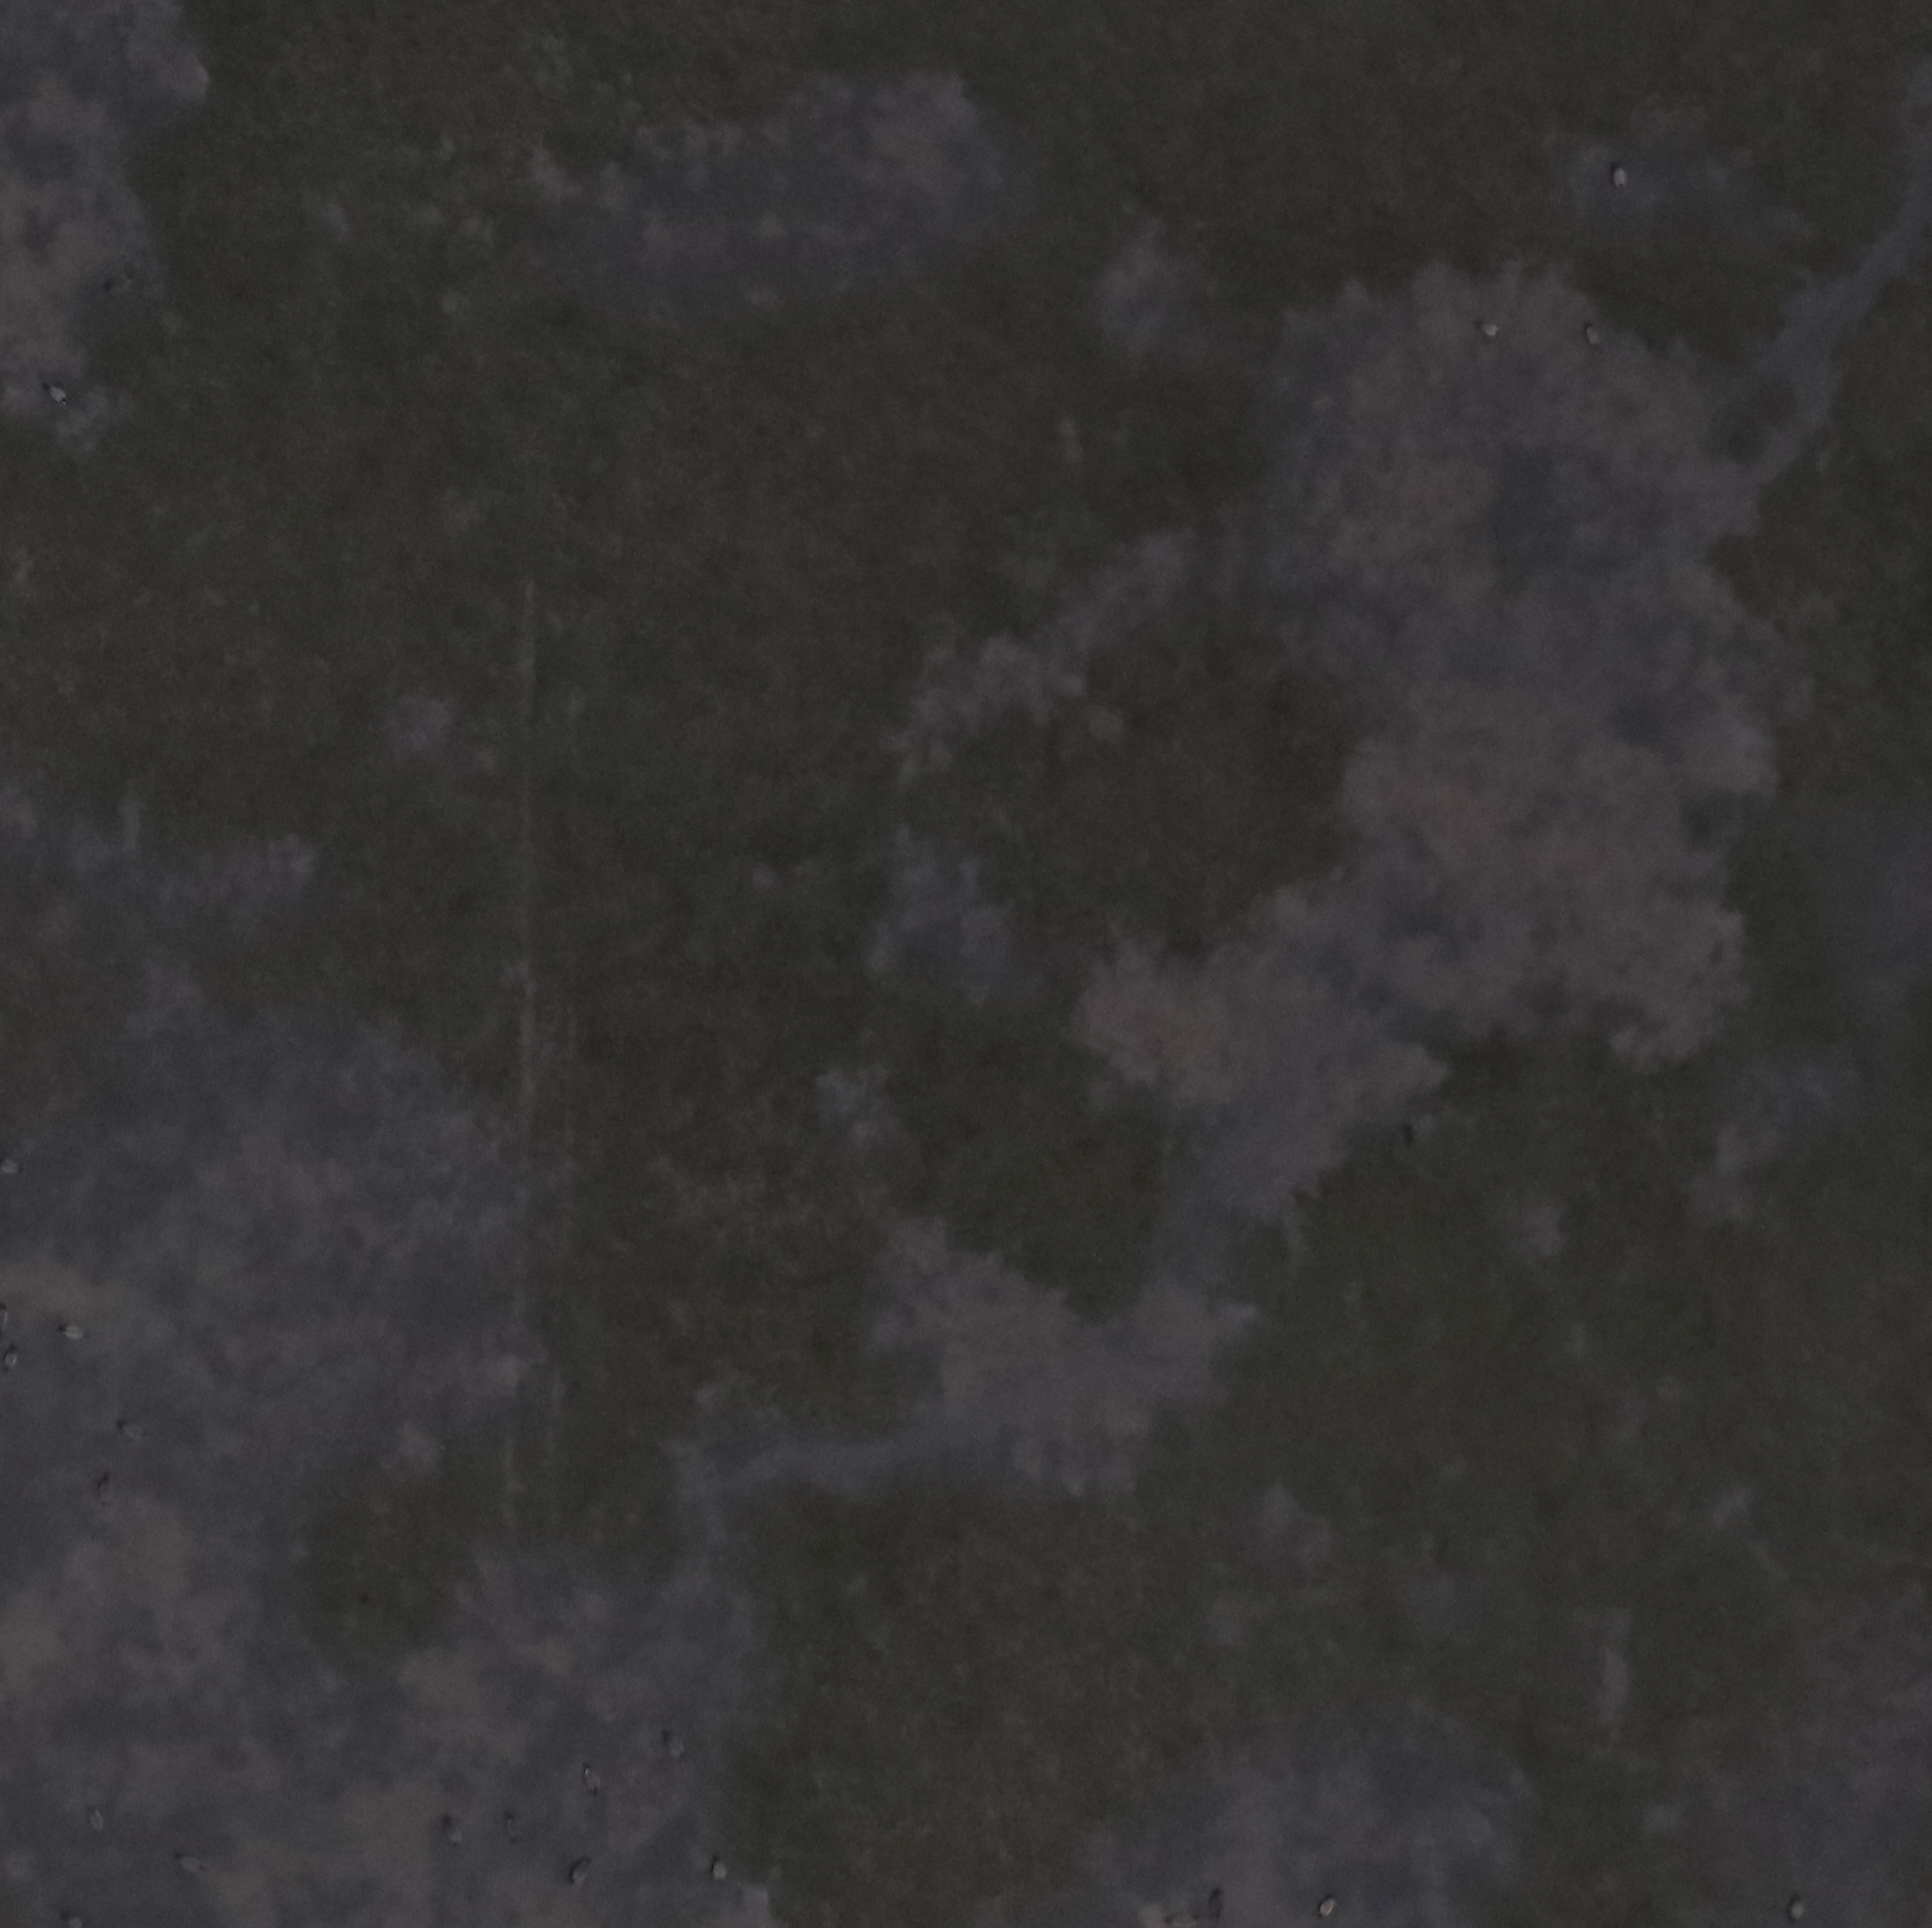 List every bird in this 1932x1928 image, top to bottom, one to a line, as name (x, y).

Canada goose (1620, 178)
Canada goose (122, 283)
Canada goose (1488, 326)
Canada goose (1591, 335)
Canada goose (56, 395)
Canada goose (9, 1169)
Canada goose (2, 1319)
Canada goose (79, 1330)
Canada goose (8, 1356)
Canada goose (134, 1423)
Canada goose (107, 1497)
Canada goose (669, 1754)
Canada goose (598, 1787)
Canada goose (101, 1820)
Canada goose (500, 1825)
Canada goose (453, 1838)
Canada goose (723, 1866)
Canada goose (188, 1868)
Canada goose (593, 1868)
Canada goose (1213, 1899)
Canada goose (1328, 1908)
Canada goose (1792, 1912)
Canada goose (81, 1927)
Canada goose (1179, 1927)